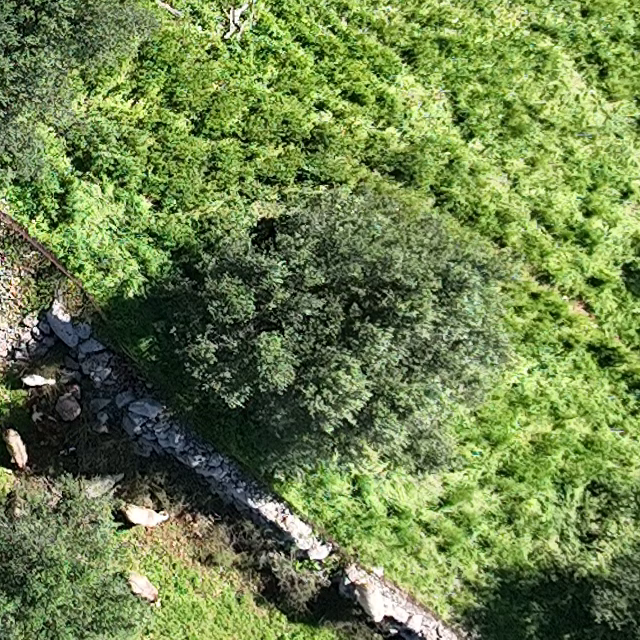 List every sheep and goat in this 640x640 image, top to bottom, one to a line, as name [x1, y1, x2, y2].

sheep [20, 374, 55, 387]
sheep [7, 428, 28, 469]
sheep [86, 475, 114, 498]
sheep [125, 502, 170, 527]
sheep [126, 570, 162, 608]
sheep [356, 581, 384, 622]